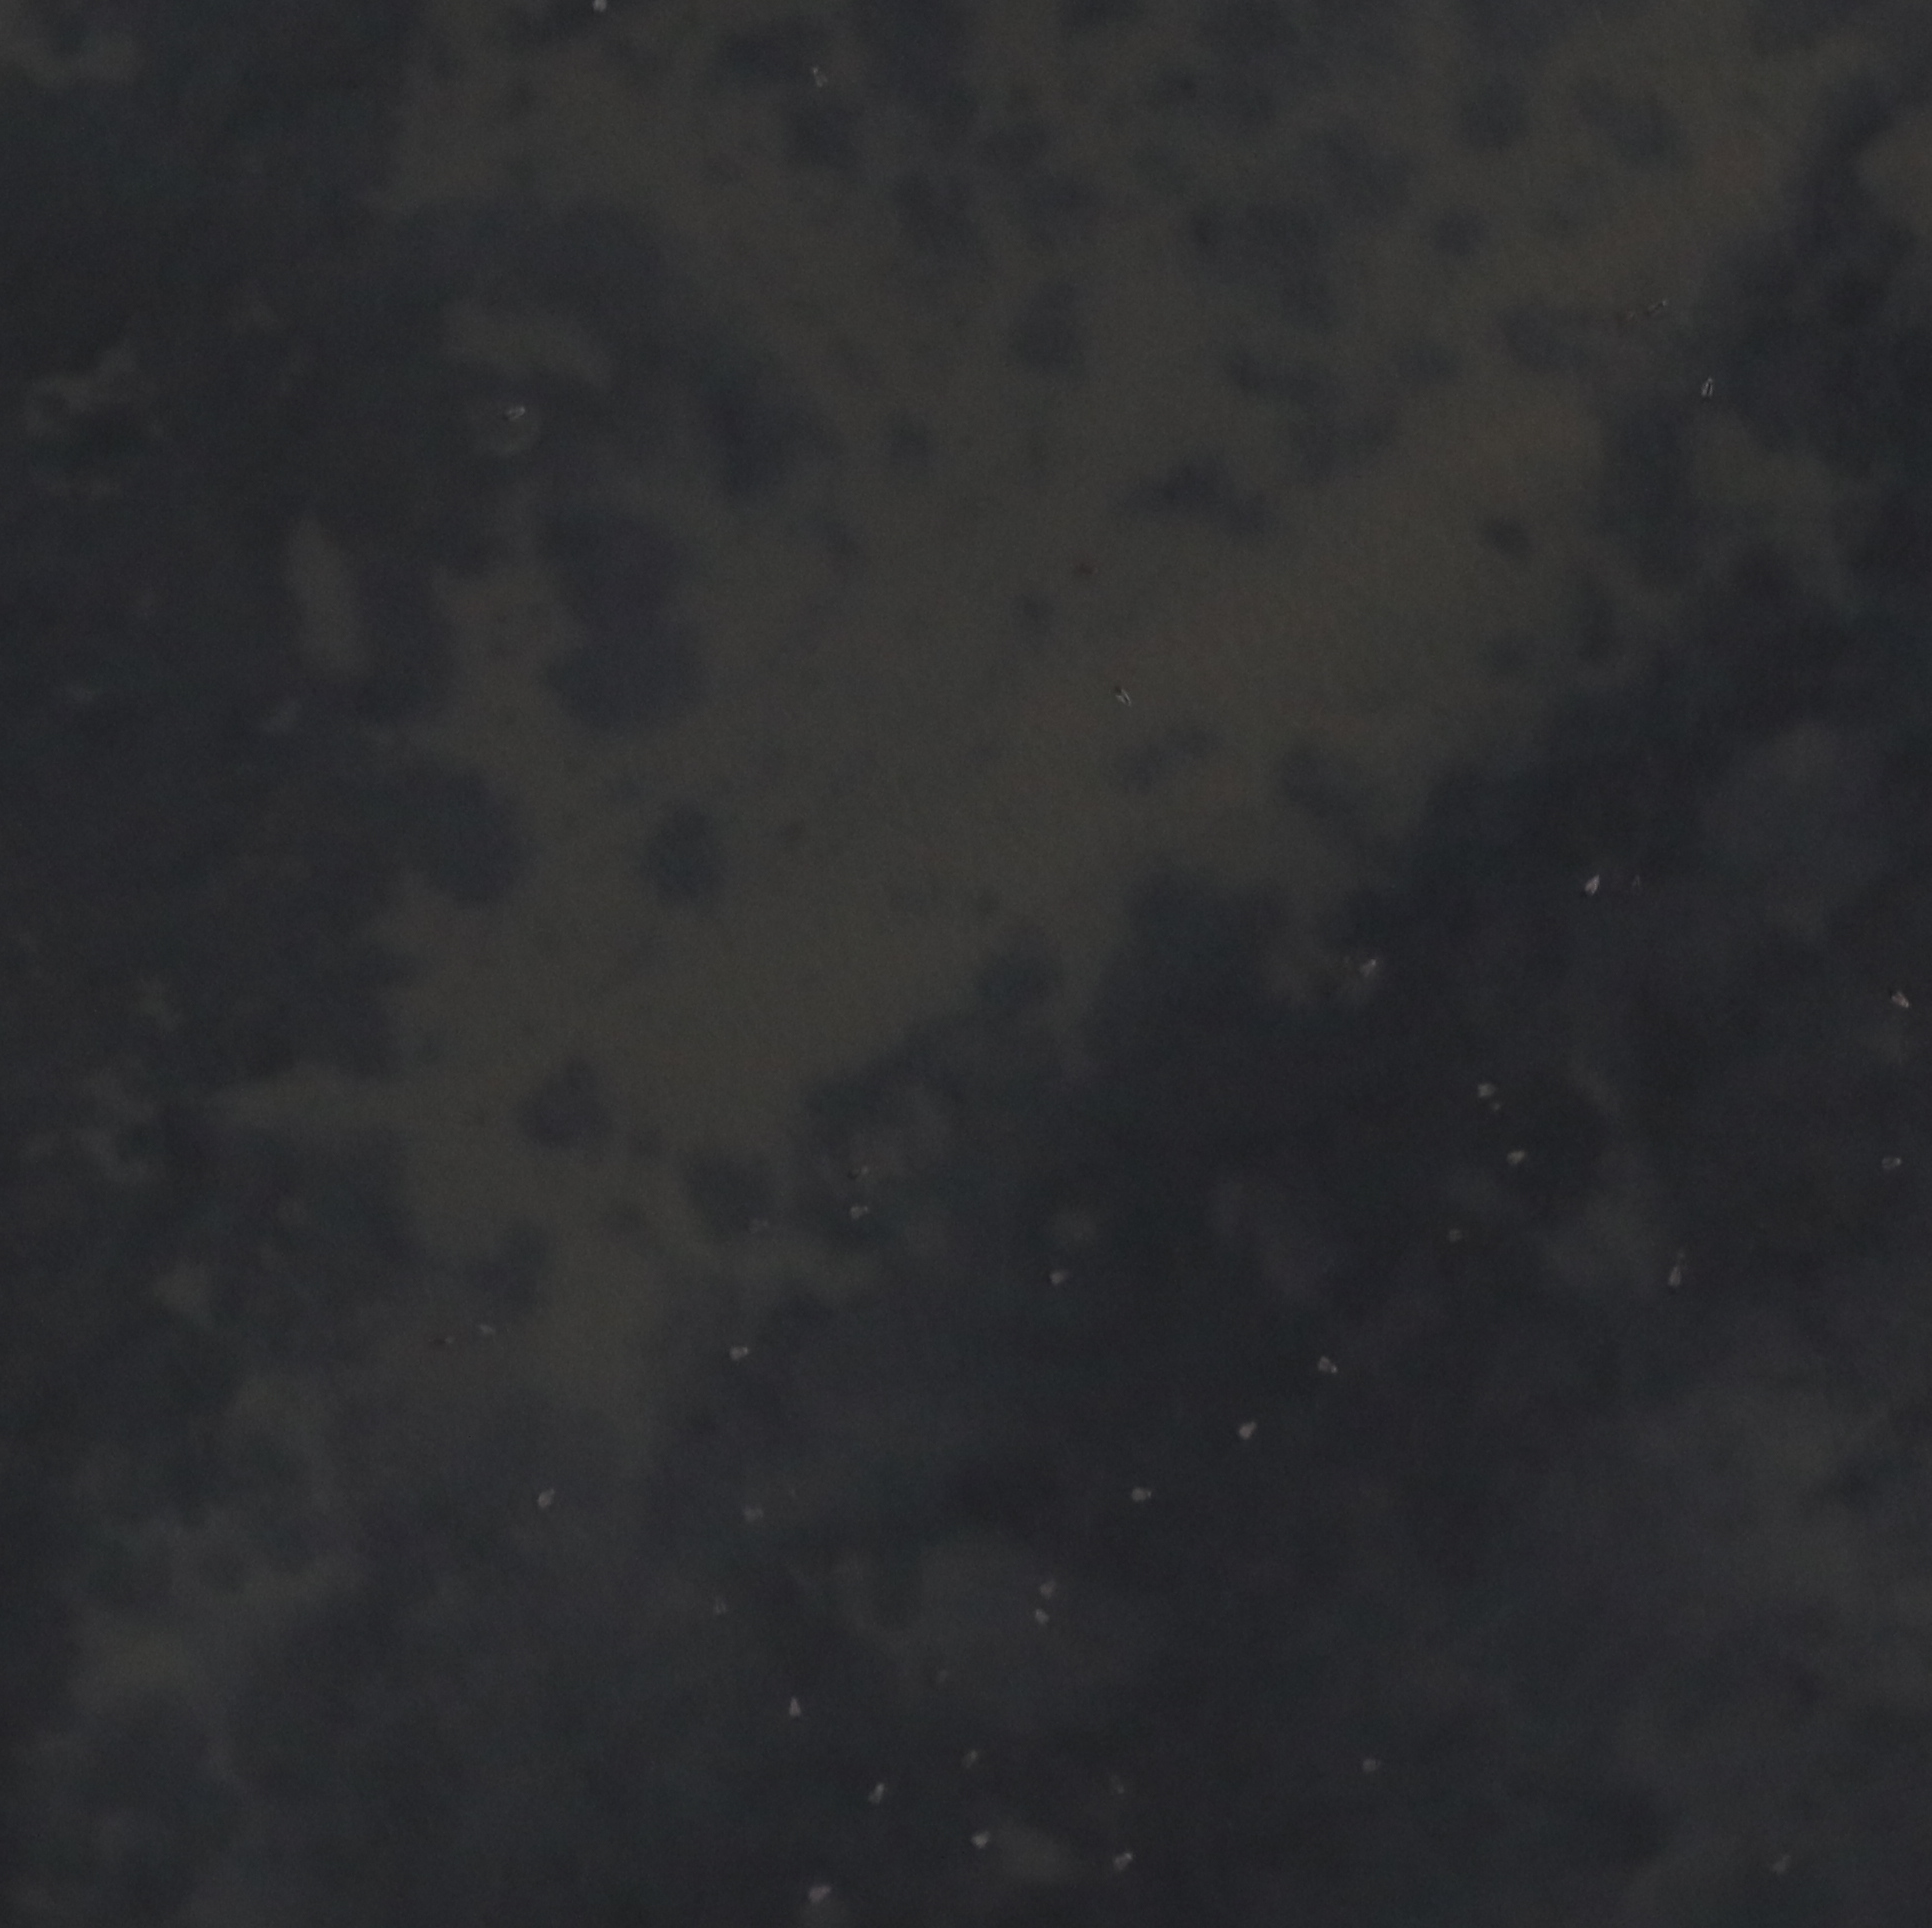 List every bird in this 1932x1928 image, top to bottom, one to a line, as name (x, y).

other bird (830, 78)
other bird (1661, 304)
other bird (1629, 312)
other bird (1705, 382)
other bird (515, 413)
other bird (1096, 567)
other bird (1128, 691)
other bird (1595, 886)
other bird (1631, 886)
other bird (1903, 1001)
other bird (1489, 1082)
other bird (1505, 1116)
other bird (1515, 1156)
other bird (1900, 1159)
other bird (863, 1165)
other bird (861, 1199)
other bird (768, 1215)
other bird (1451, 1230)
other bird (1054, 1281)
other bird (1675, 1282)
other bird (494, 1321)
other bird (441, 1324)
other bird (745, 1351)
other bird (1316, 1373)
other bird (1238, 1440)
other bird (543, 1494)
other bird (1142, 1498)
other bird (755, 1507)
other bird (1049, 1583)
other bird (720, 1587)
other bird (1043, 1615)
other bird (948, 1668)
other bird (788, 1704)
other bird (1374, 1753)
other bird (980, 1756)
other bird (880, 1790)
other bird (1129, 1798)
other bird (990, 1835)
other bird (1131, 1856)
other bird (1783, 1862)
other bird (821, 1881)